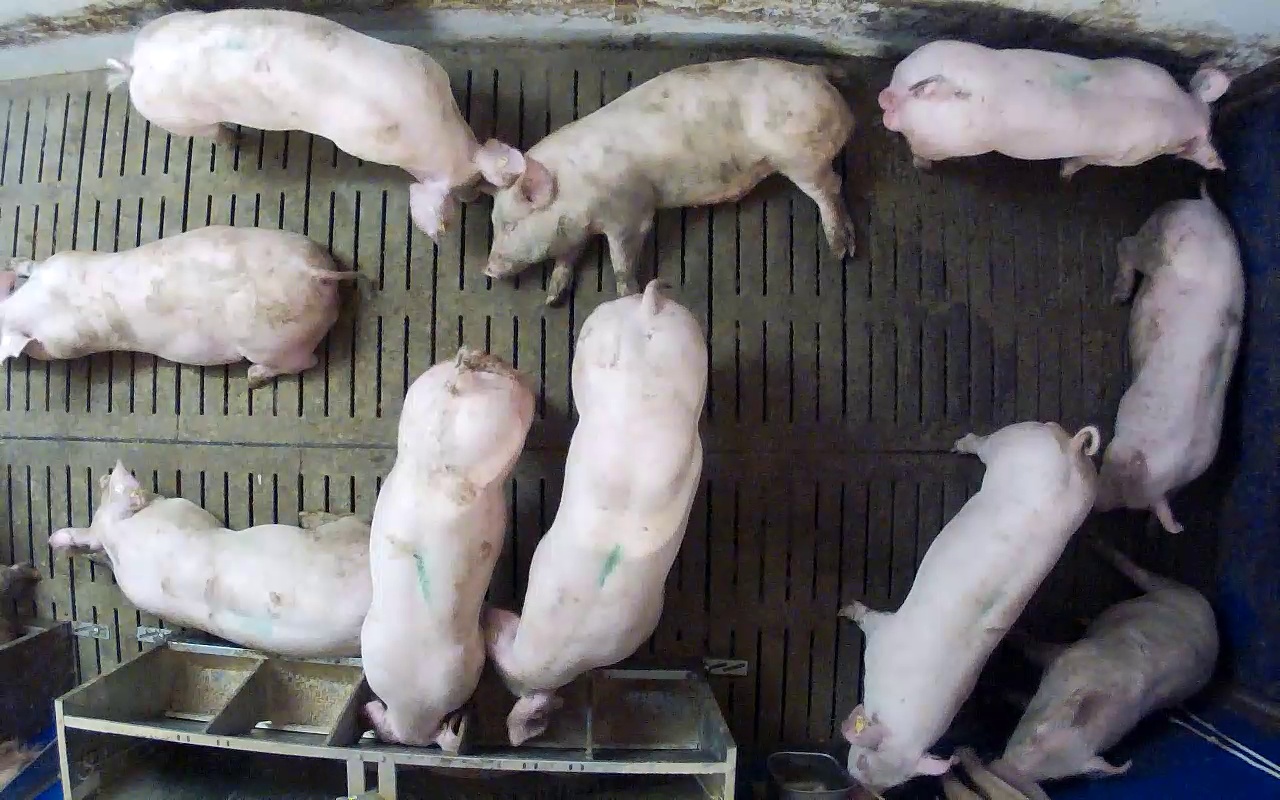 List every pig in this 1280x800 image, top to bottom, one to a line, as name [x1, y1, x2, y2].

pig [107, 10, 528, 245]
pig [878, 40, 1231, 182]
pig [479, 56, 859, 308]
pig [1094, 184, 1248, 535]
pig [0, 226, 368, 389]
pig [482, 277, 710, 748]
pig [359, 344, 540, 750]
pig [836, 419, 1099, 793]
pig [47, 460, 376, 659]
pig [1002, 549, 1223, 781]